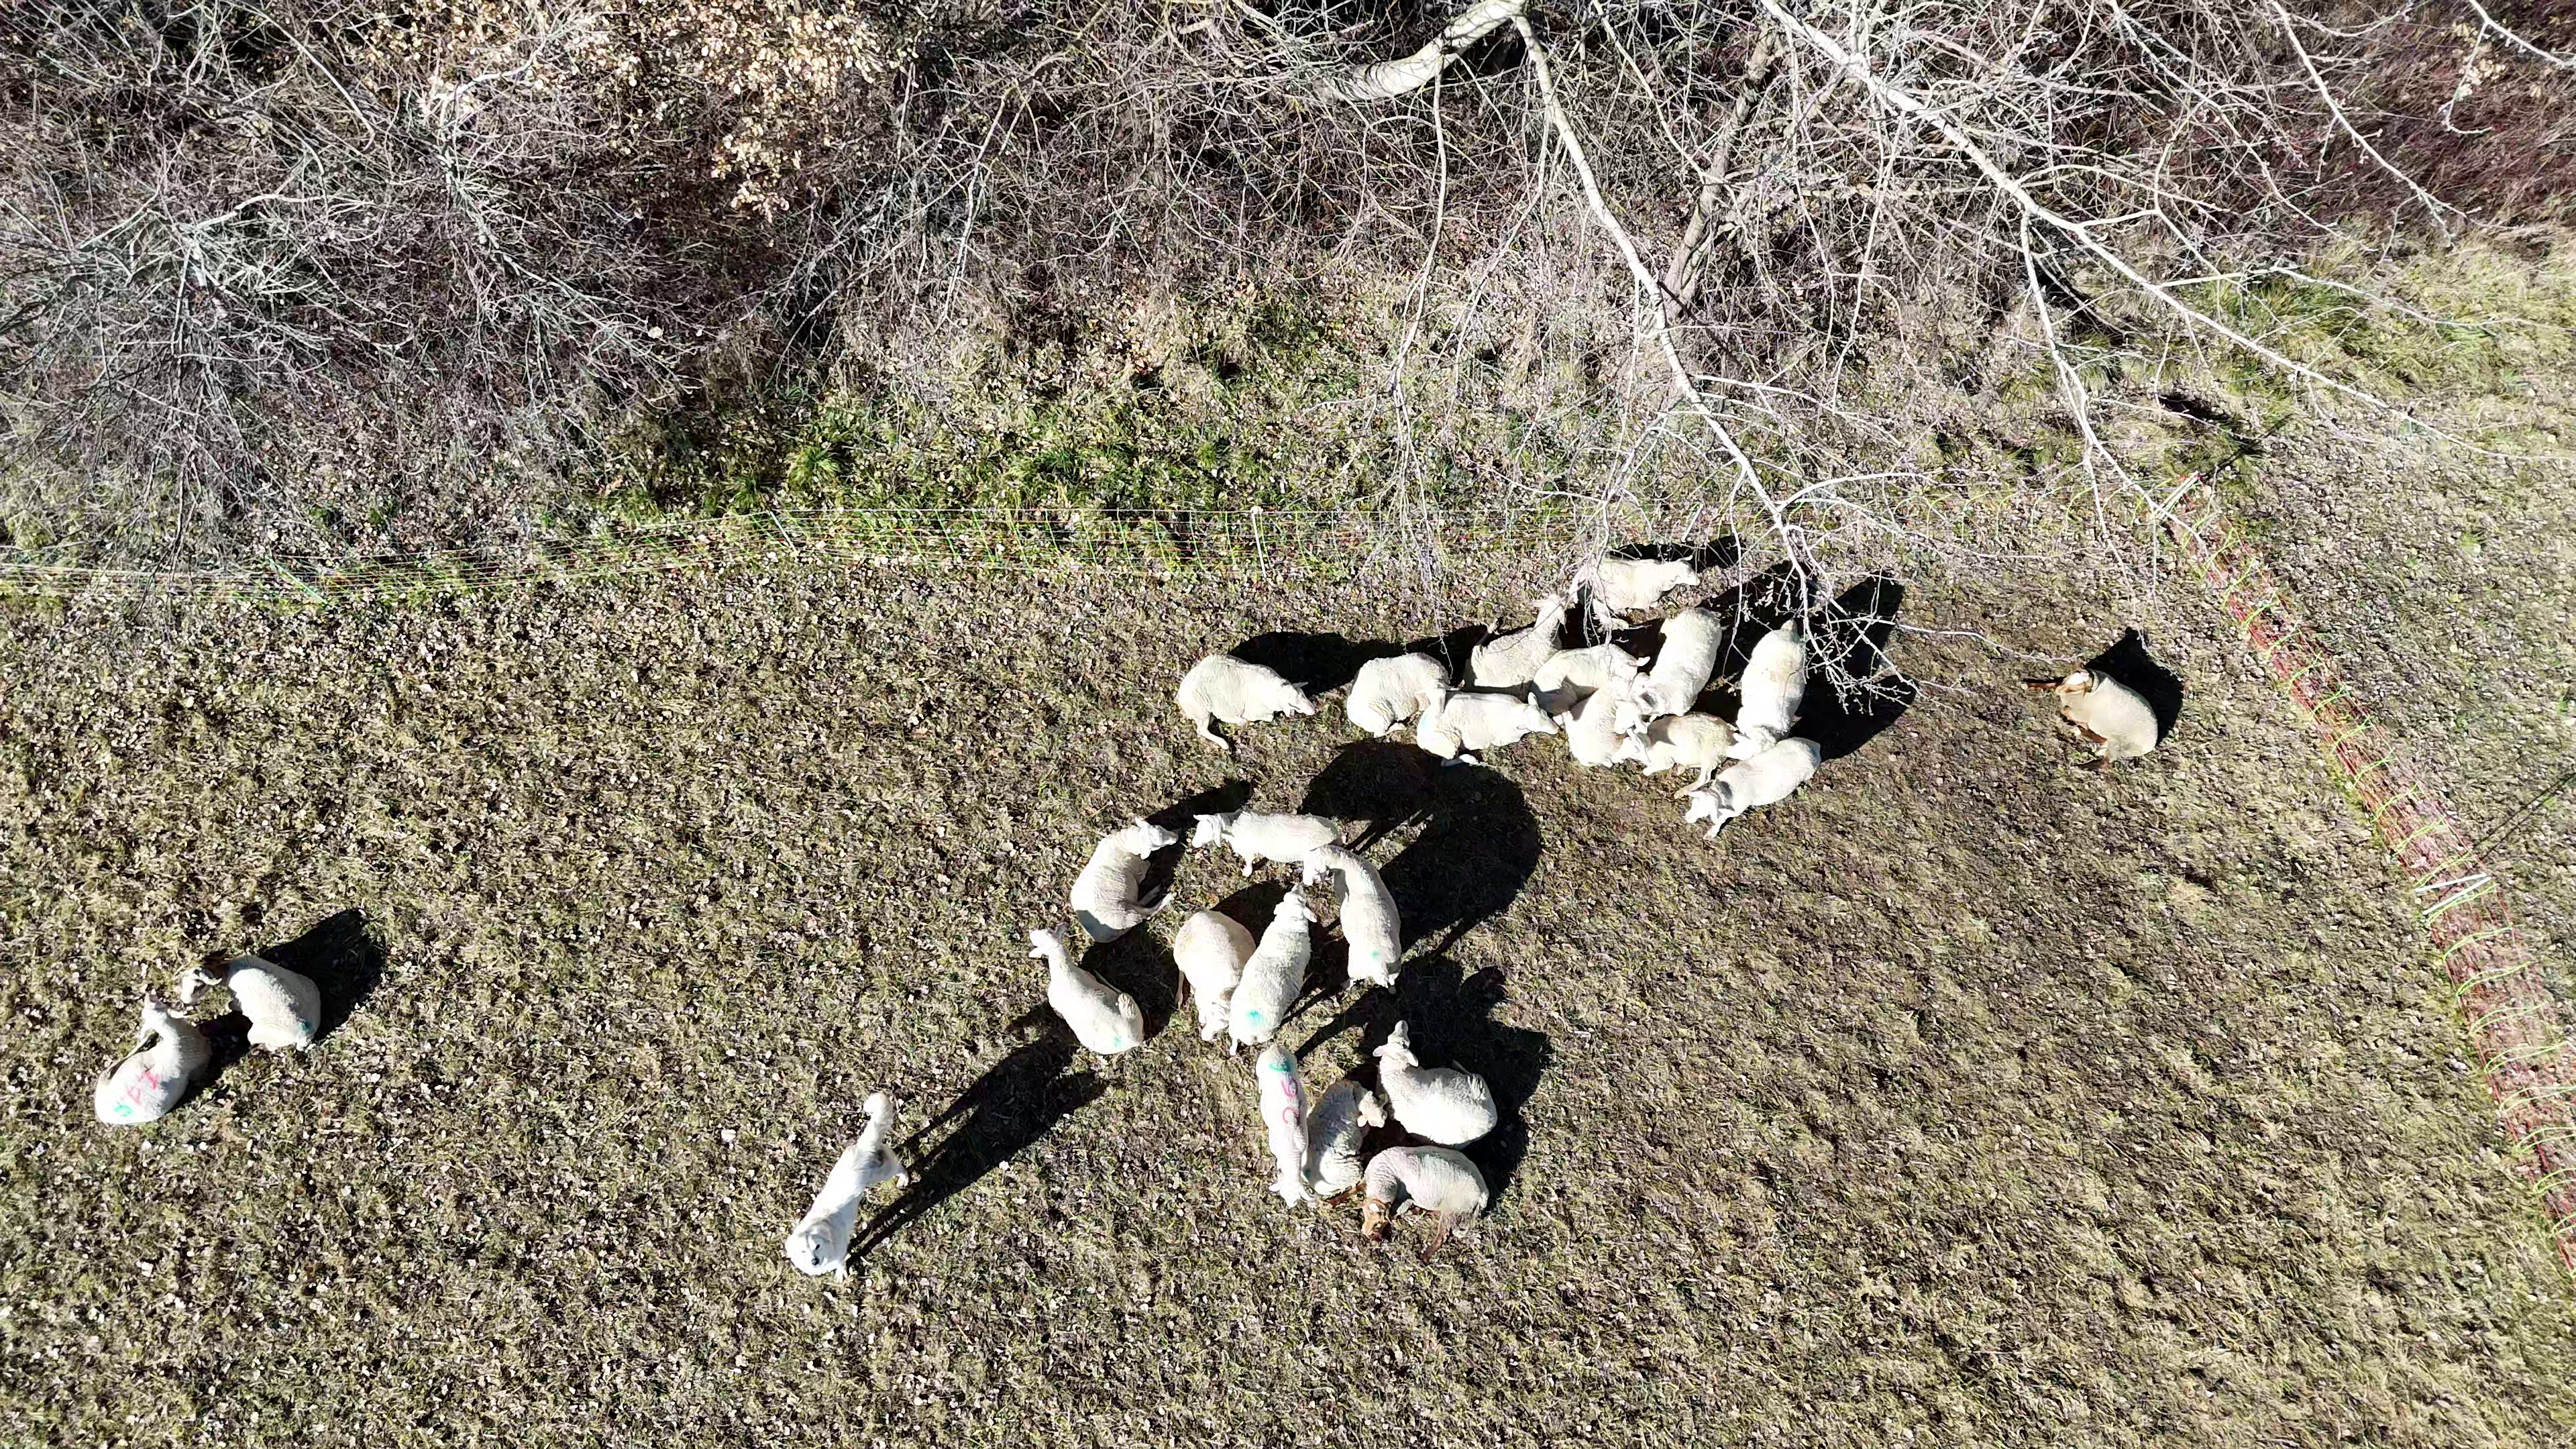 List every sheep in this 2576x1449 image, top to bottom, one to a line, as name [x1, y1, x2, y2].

sheep [1322, 34, 1457, 113]
sheep [1570, 554, 1700, 620]
sheep [1468, 592, 1570, 694]
sheep [1612, 608, 1722, 734]
sheep [1724, 619, 1805, 762]
sheep [1529, 644, 1650, 711]
sheep [1176, 653, 1315, 749]
sheep [1346, 653, 1460, 738]
sheep [2027, 669, 2157, 769]
sheep [1567, 682, 1633, 769]
sheep [1415, 693, 1556, 765]
sheep [1612, 711, 1737, 796]
sheep [1679, 738, 1820, 840]
sheep [1191, 810, 1346, 877]
sheep [1069, 817, 1179, 942]
sheep [1301, 846, 1406, 988]
sheep [1228, 883, 1317, 1055]
sheep [1171, 909, 1250, 1042]
sheep [1027, 925, 1146, 1054]
sheep [178, 953, 319, 1052]
sheep [94, 995, 214, 1123]
sheep [1373, 1020, 1497, 1149]
sheep [1255, 1043, 1314, 1208]
sheep [1302, 1083, 1386, 1198]
sheep [1362, 1146, 1490, 1259]